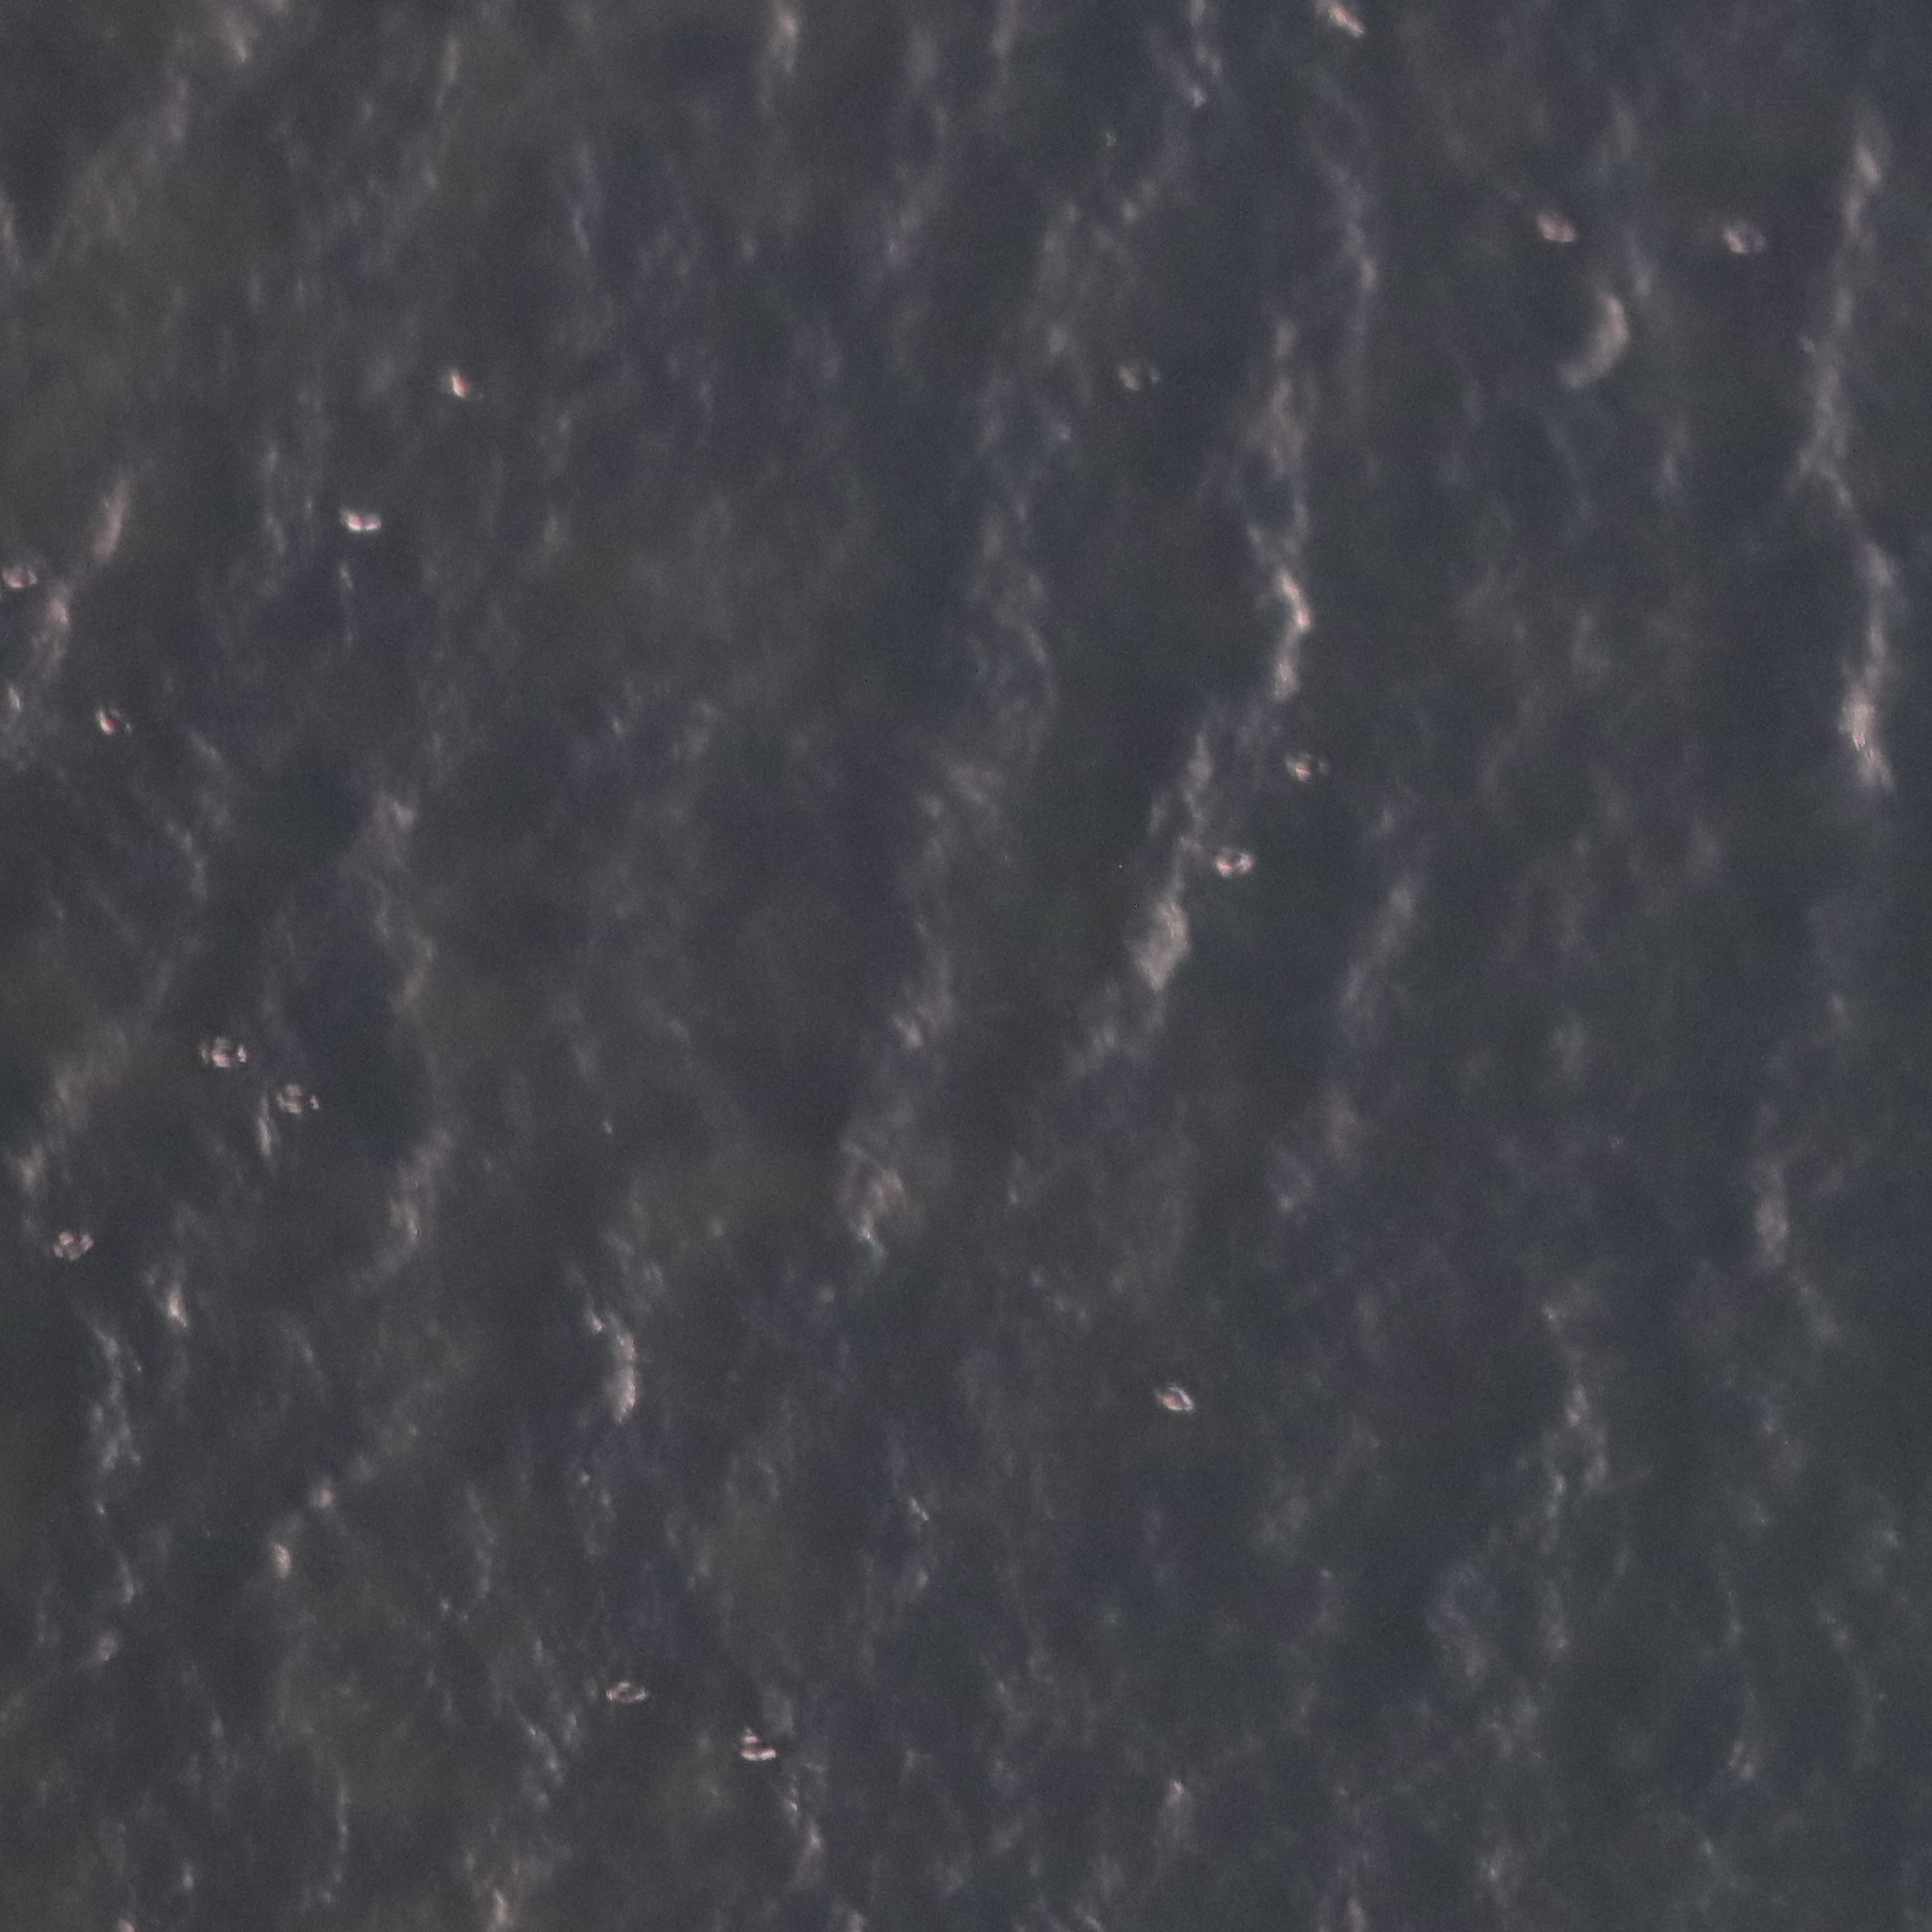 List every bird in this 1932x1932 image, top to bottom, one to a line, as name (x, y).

brant (1344, 13)
brant (1551, 225)
brant (1744, 237)
brant (1137, 375)
other bird (461, 388)
brant (360, 519)
brant (22, 575)
brant (113, 726)
brant (1302, 761)
brant (1228, 857)
brant (224, 1052)
brant (295, 1100)
brant (68, 1246)
brant (1171, 1399)
brant (626, 1692)
brant (755, 1751)